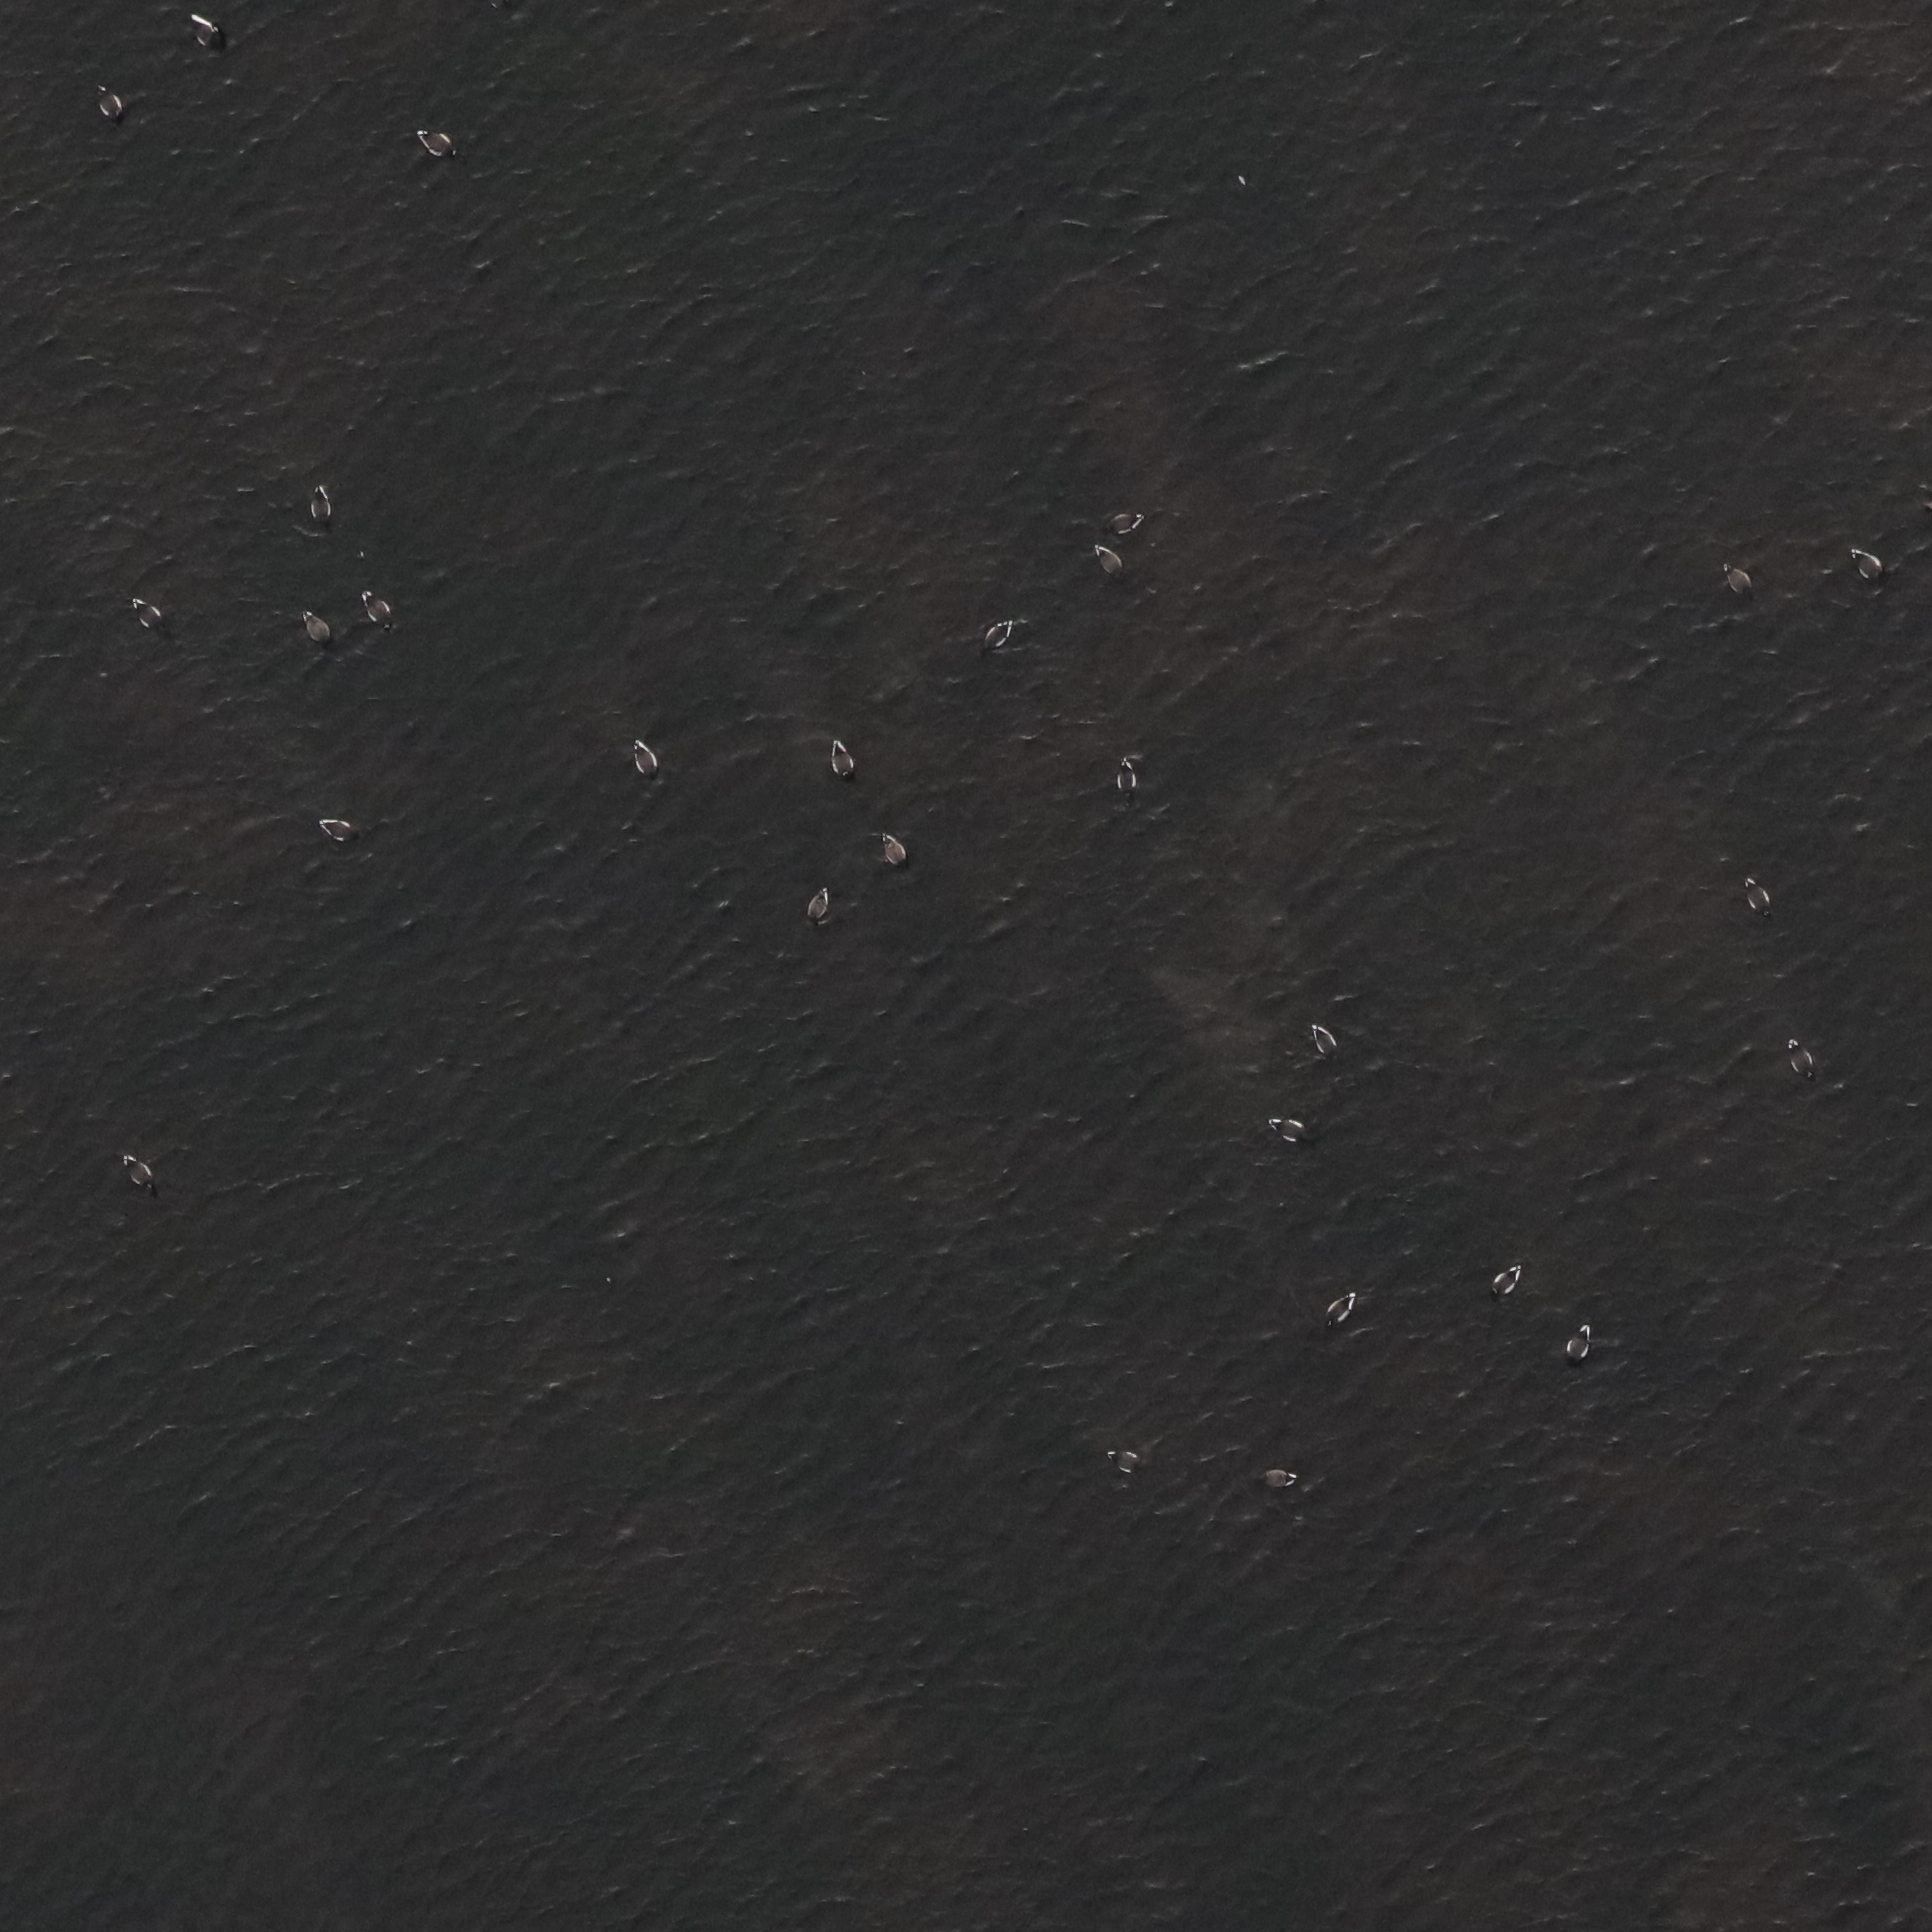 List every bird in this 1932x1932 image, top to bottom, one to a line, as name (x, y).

brant (204, 30)
brant (111, 104)
brant (434, 144)
brant (318, 510)
brant (1125, 521)
brant (1111, 560)
brant (1869, 565)
brant (1738, 578)
brant (375, 608)
brant (148, 613)
brant (316, 627)
brant (998, 637)
brant (841, 759)
brant (645, 761)
brant (1127, 778)
brant (337, 830)
brant (892, 850)
brant (1757, 897)
brant (819, 906)
brant (1323, 1040)
brant (1800, 1059)
brant (1289, 1129)
brant (139, 1173)
brant (1505, 1281)
brant (1340, 1309)
brant (1580, 1345)
brant (1127, 1459)
brant (1277, 1476)